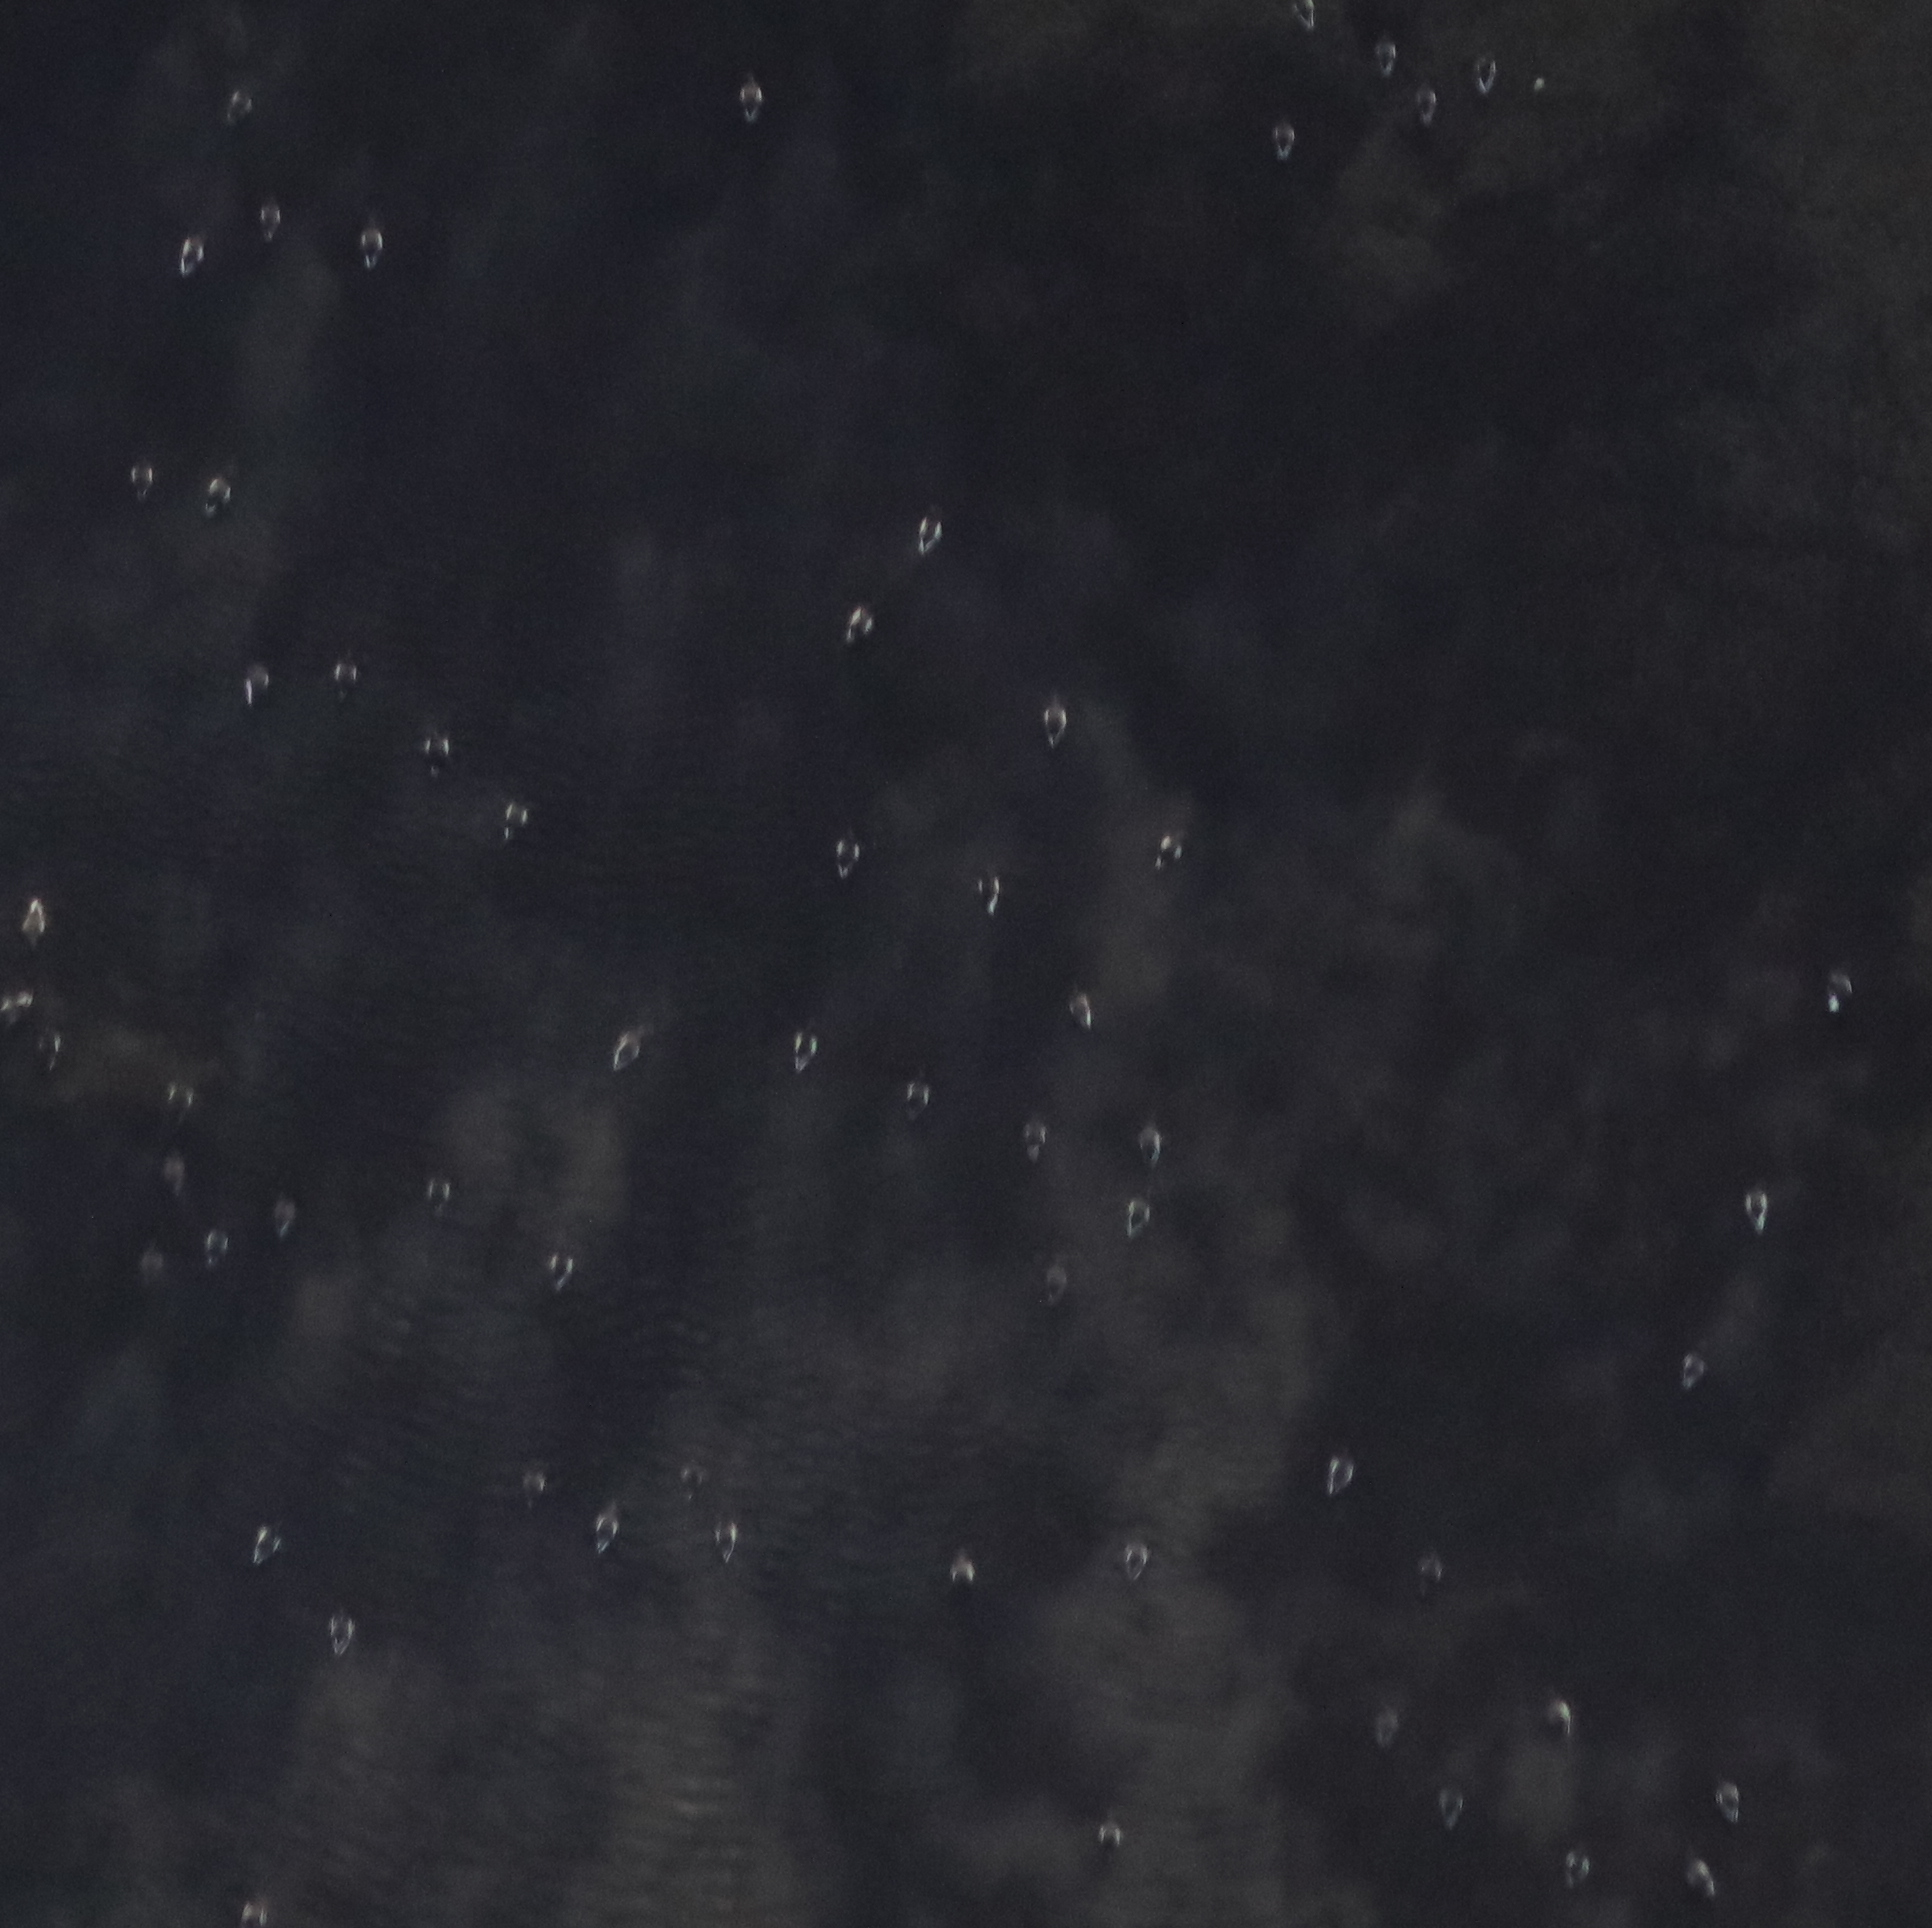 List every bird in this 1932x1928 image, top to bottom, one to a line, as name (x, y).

brant (1301, 7)
brant (1384, 53)
brant (1487, 71)
brant (752, 99)
brant (240, 110)
brant (1423, 117)
brant (1283, 145)
brant (272, 218)
brant (372, 245)
brant (191, 256)
brant (143, 482)
brant (223, 496)
brant (936, 528)
brant (854, 624)
brant (347, 675)
brant (258, 681)
brant (1056, 722)
brant (438, 751)
brant (526, 818)
brant (1172, 851)
brant (848, 854)
brant (989, 881)
brant (36, 923)
brant (1846, 983)
brant (14, 997)
brant (1081, 1006)
brant (49, 1040)
brant (806, 1050)
brant (630, 1054)
brant (923, 1089)
brant (183, 1106)
brant (1036, 1133)
brant (1160, 1147)
brant (178, 1167)
brant (440, 1190)
brant (1758, 1207)
brant (279, 1222)
brant (1133, 1222)
brant (217, 1241)
brant (146, 1261)
brant (556, 1261)
brant (1055, 1280)
brant (1687, 1371)
brant (1340, 1474)
brant (689, 1475)
brant (533, 1488)
brant (608, 1528)
brant (721, 1536)
brant (268, 1544)
brant (964, 1566)
brant (1139, 1567)
brant (1430, 1572)
brant (344, 1627)
brant (1553, 1718)
brant (1387, 1729)
brant (1727, 1792)
brant (1446, 1810)
brant (1112, 1832)
brant (1583, 1866)
brant (1709, 1882)